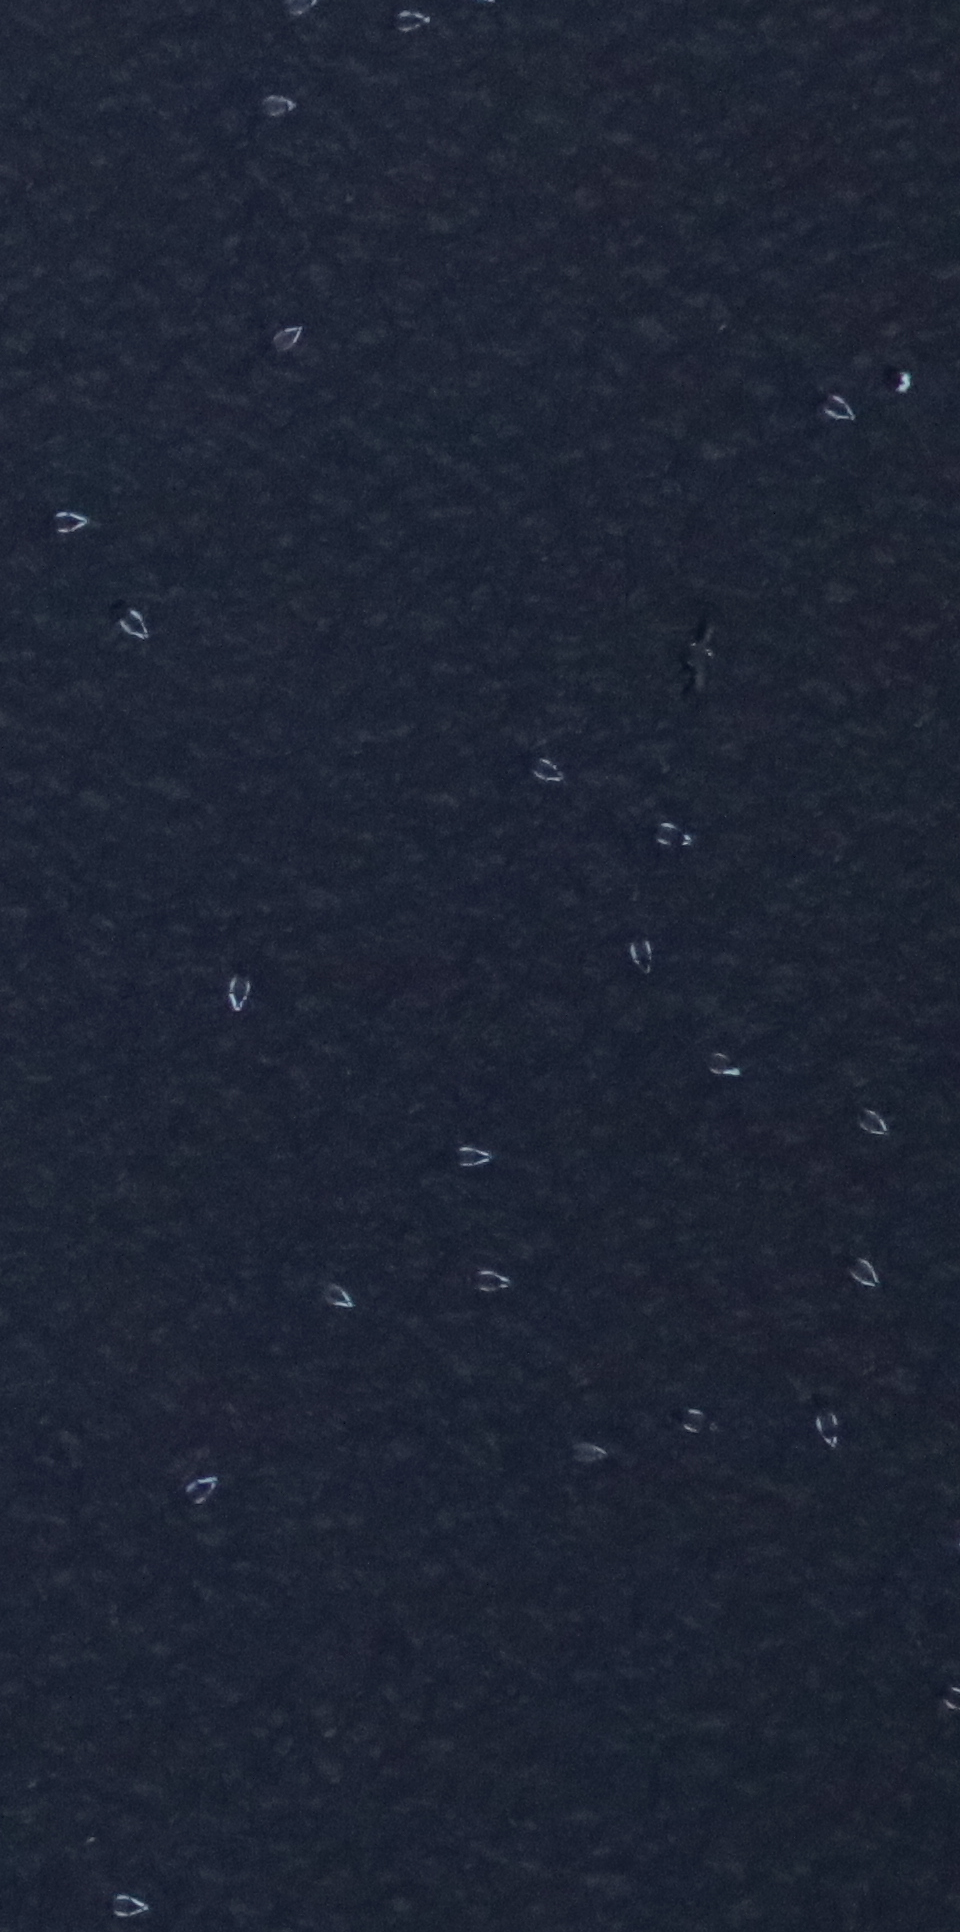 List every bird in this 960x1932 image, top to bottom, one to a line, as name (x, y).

brant (299, 4)
brant (410, 22)
brant (275, 107)
brant (287, 342)
brant (892, 373)
brant (835, 406)
brant (67, 522)
brant (132, 625)
other bird (700, 657)
brant (546, 770)
brant (672, 835)
brant (643, 952)
brant (240, 989)
brant (722, 1064)
brant (870, 1121)
brant (471, 1156)
brant (862, 1270)
brant (488, 1281)
brant (335, 1295)
brant (696, 1423)
brant (827, 1424)
brant (586, 1451)
brant (199, 1491)
brant (125, 1906)